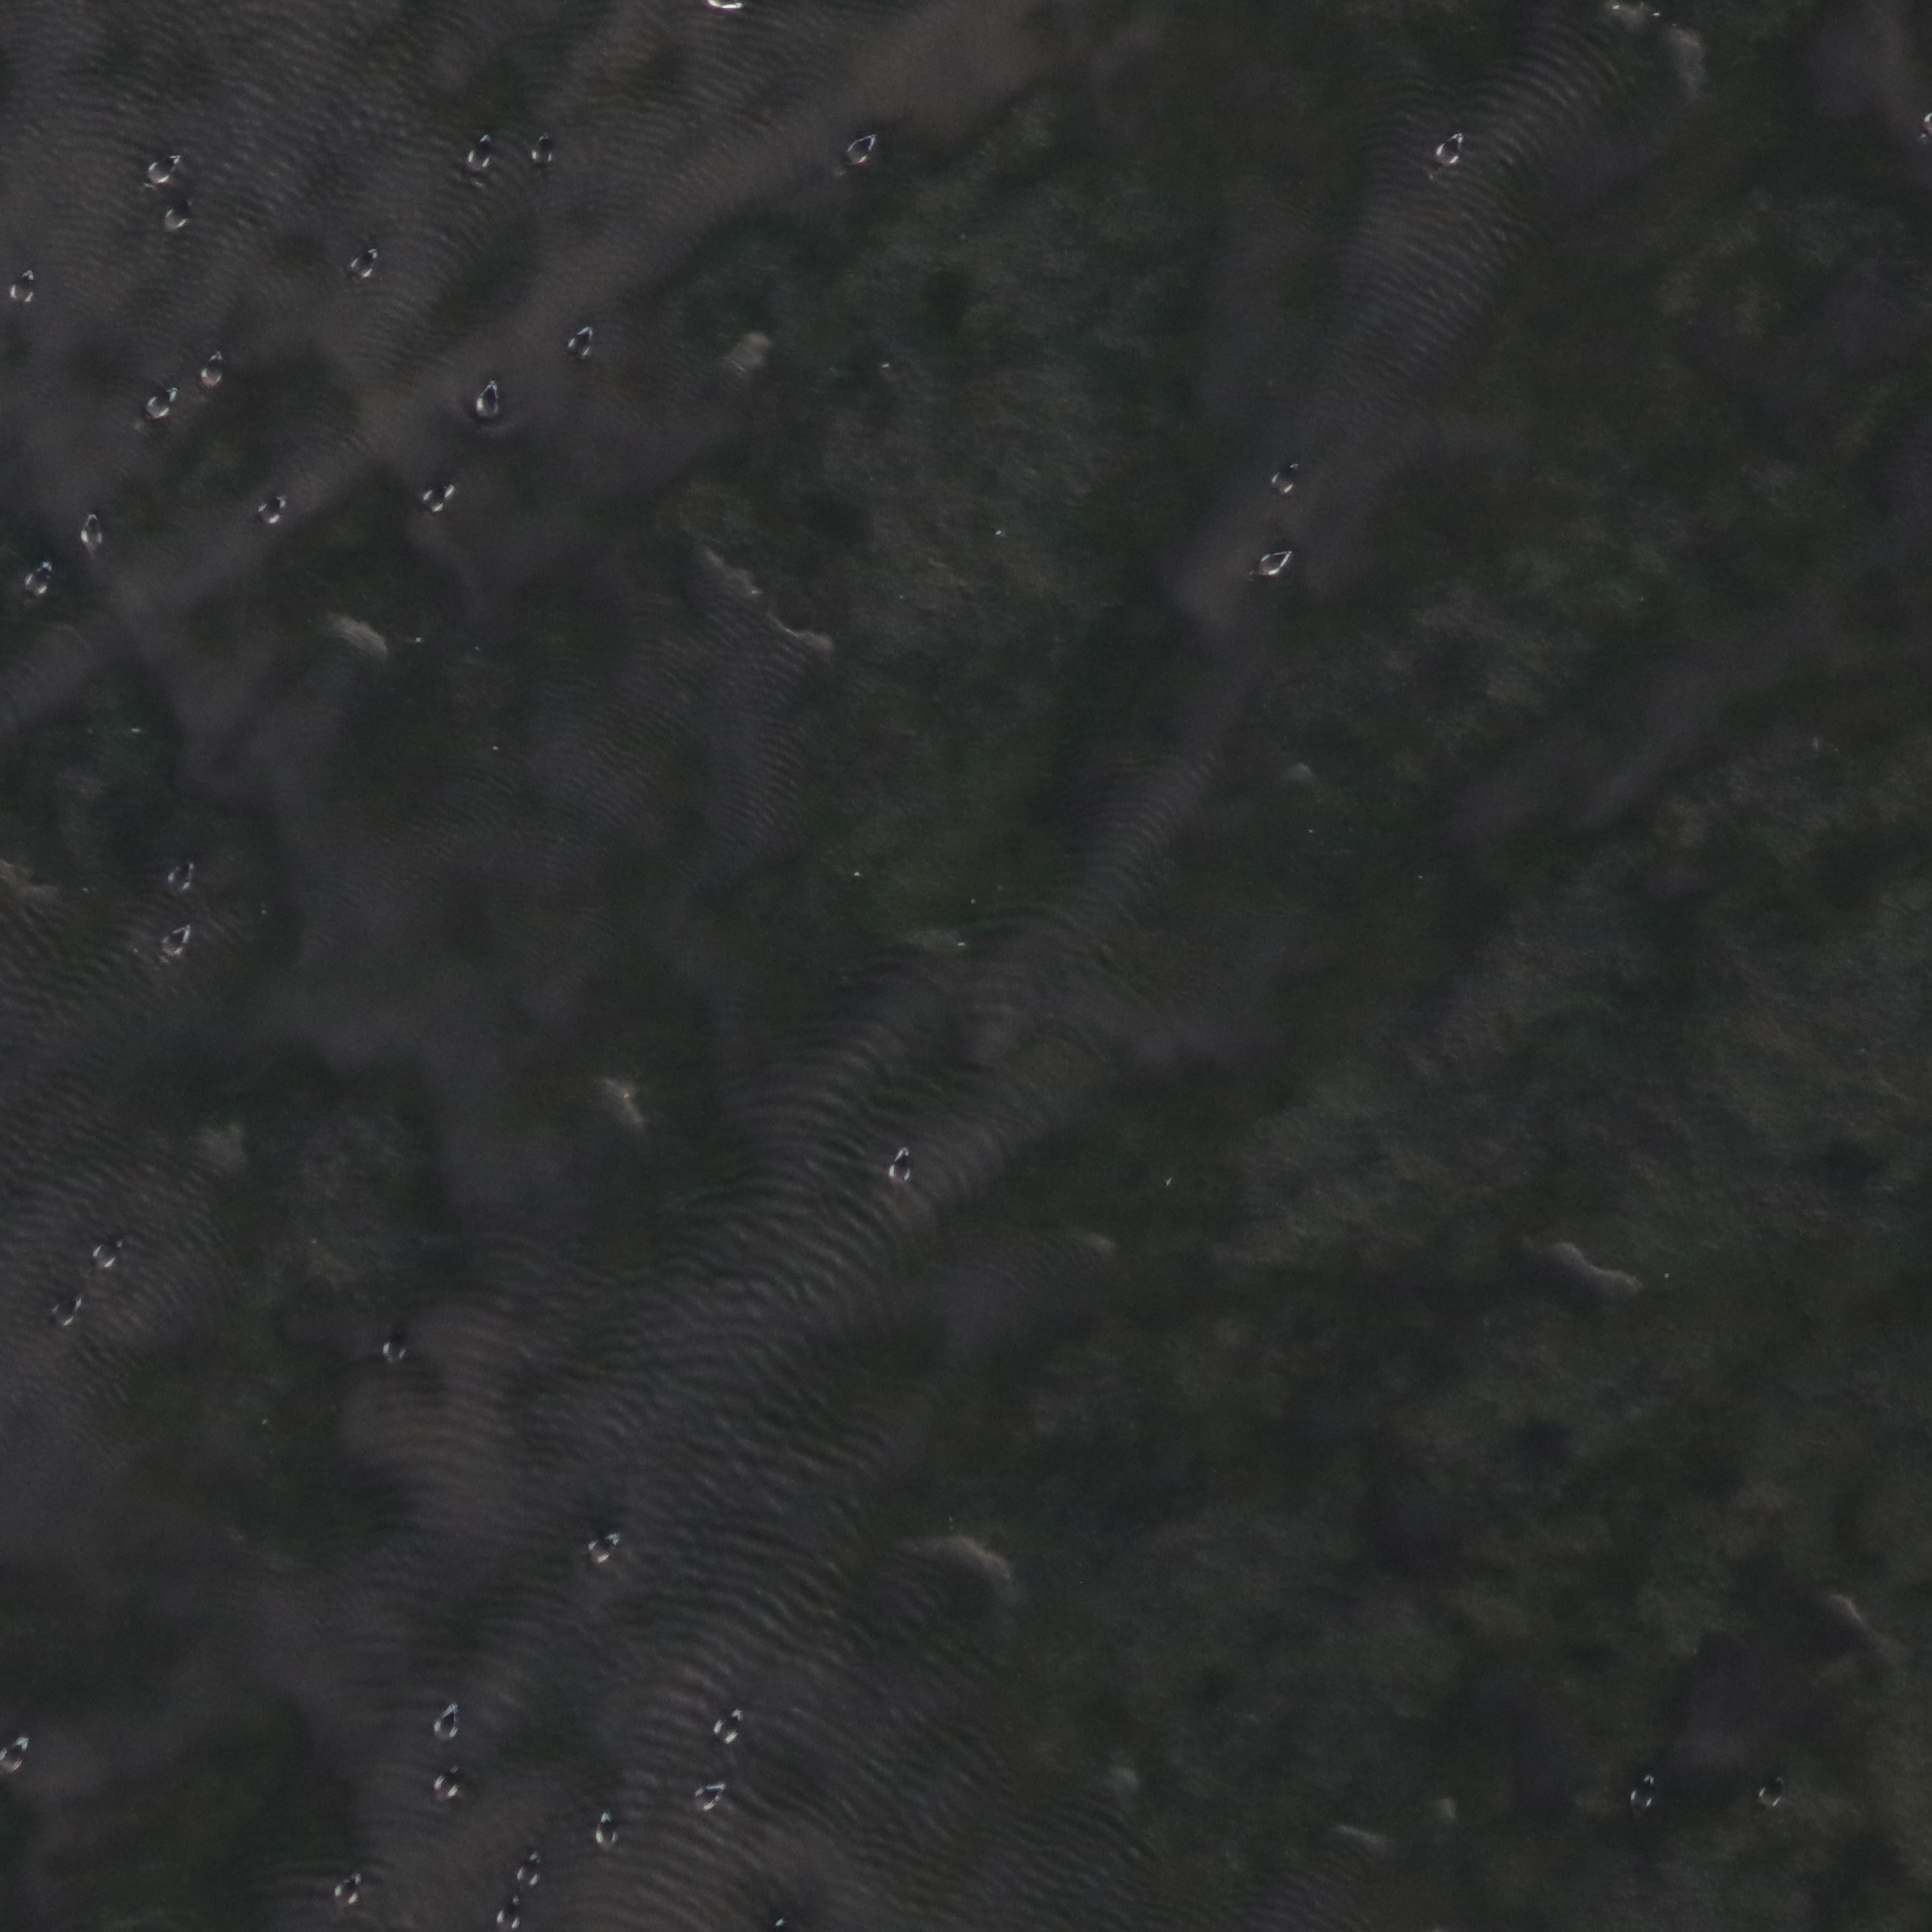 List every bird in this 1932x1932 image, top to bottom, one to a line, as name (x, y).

brant (545, 152)
brant (857, 152)
brant (1450, 152)
brant (478, 159)
brant (159, 172)
brant (174, 219)
brant (361, 266)
brant (22, 288)
brant (580, 345)
brant (212, 362)
brant (489, 404)
brant (156, 406)
brant (1279, 479)
brant (435, 501)
brant (270, 510)
brant (89, 533)
brant (1274, 563)
brant (38, 581)
brant (179, 882)
brant (171, 945)
brant (898, 1173)
brant (108, 1253)
brant (65, 1318)
brant (396, 1335)
brant (602, 1549)
brant (446, 1726)
brant (726, 1730)
brant (11, 1758)
brant (1775, 1780)
brant (447, 1785)
brant (707, 1796)
brant (1636, 1798)
brant (606, 1831)
brant (527, 1873)
brant (348, 1891)
brant (511, 1914)